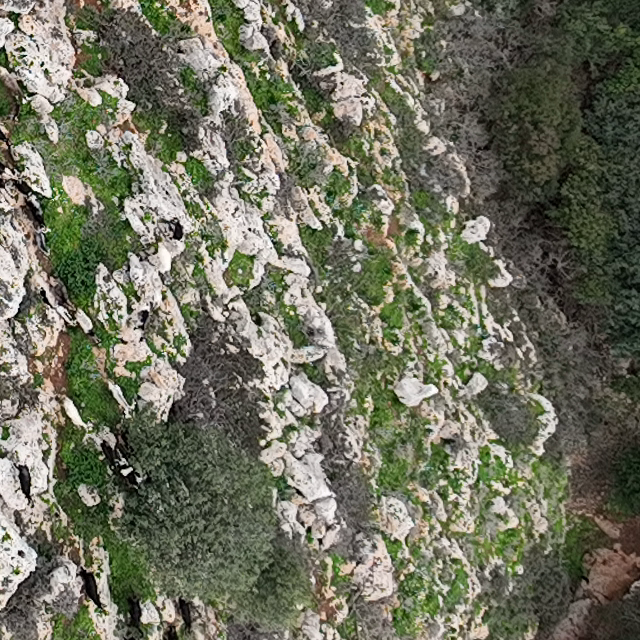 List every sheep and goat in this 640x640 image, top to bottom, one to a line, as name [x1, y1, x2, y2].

goat [0, 64, 24, 105]
goat [18, 79, 35, 99]
goat [0, 119, 10, 145]
goat [0, 157, 22, 183]
goat [0, 176, 16, 205]
goat [13, 177, 41, 201]
goat [22, 198, 46, 228]
goat [169, 216, 182, 243]
goat [33, 229, 51, 256]
goat [155, 239, 172, 273]
goat [50, 274, 76, 311]
goat [138, 299, 152, 329]
goat [55, 306, 76, 328]
goat [78, 307, 96, 336]
goat [113, 365, 139, 382]
goat [149, 370, 167, 390]
goat [109, 380, 134, 421]
goat [56, 395, 92, 432]
goat [104, 443, 119, 475]
goat [116, 458, 139, 485]
goat [14, 461, 33, 502]
goat [322, 557, 334, 602]
goat [75, 567, 102, 610]
goat [124, 589, 144, 633]
goat [179, 596, 192, 633]
goat [164, 625, 177, 639]